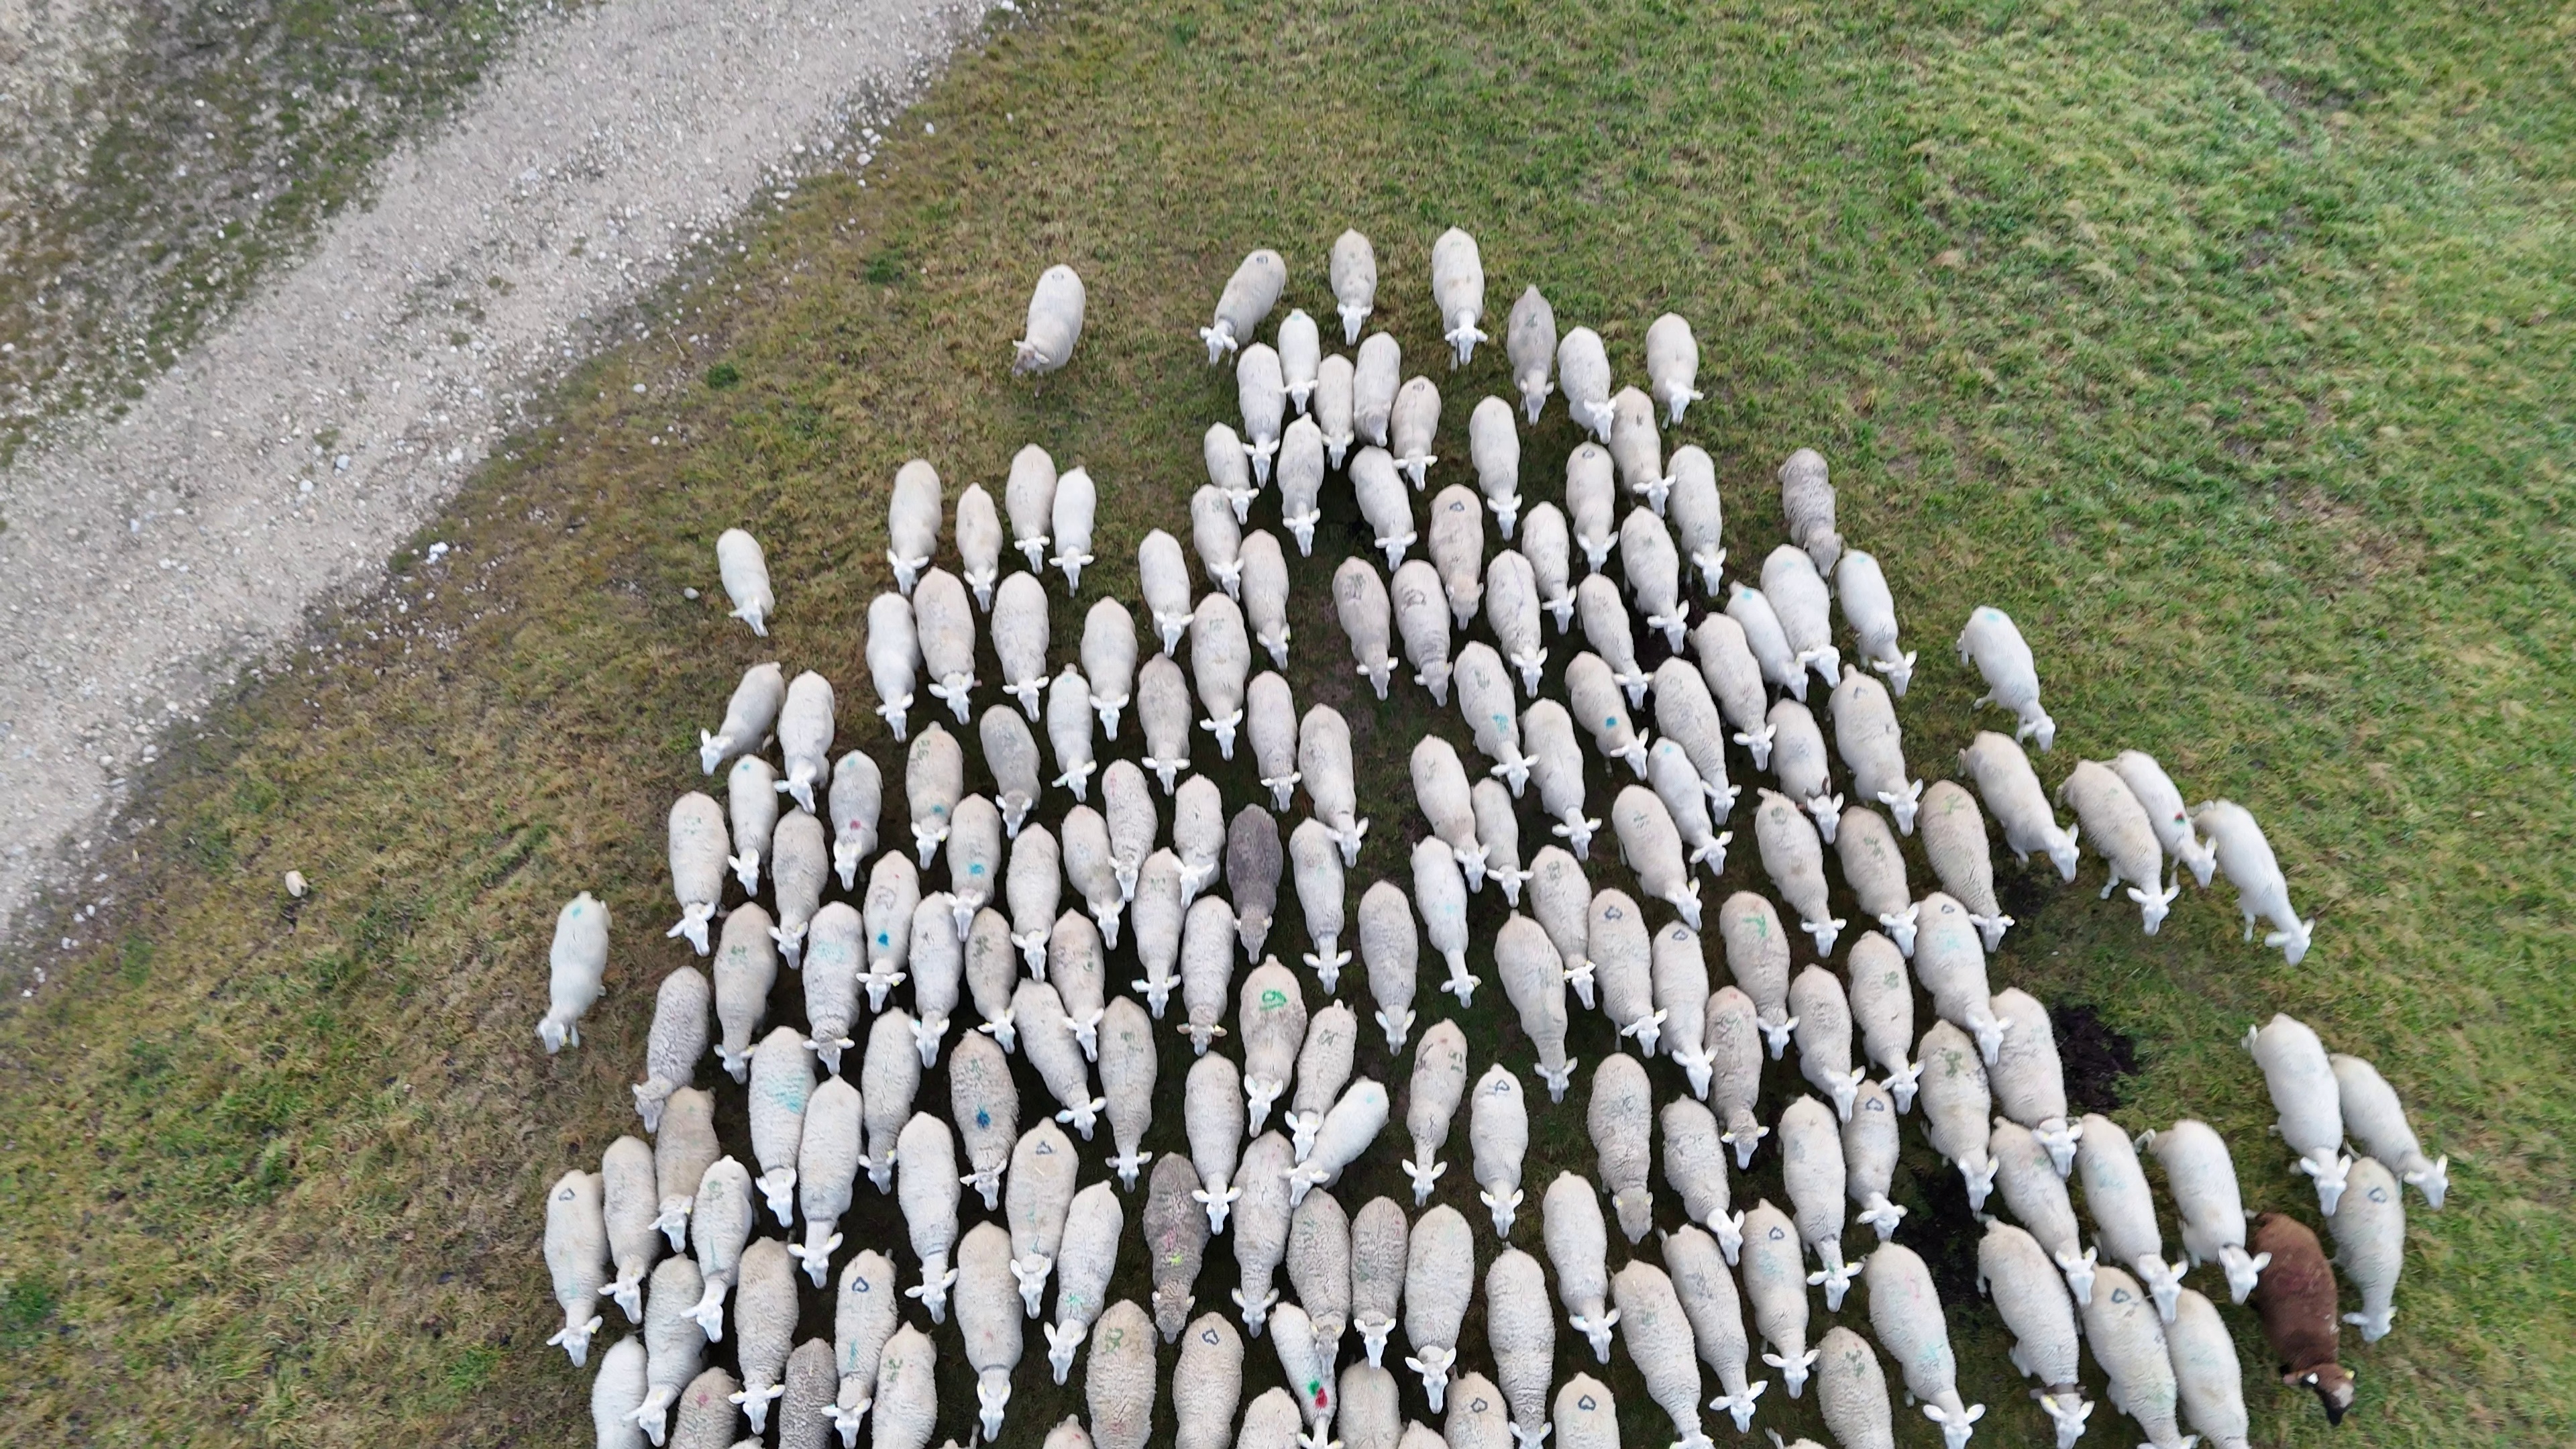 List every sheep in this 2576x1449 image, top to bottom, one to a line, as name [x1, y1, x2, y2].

sheep [1429, 226, 1491, 371]
sheep [1327, 228, 1379, 349]
sheep [1199, 249, 1288, 368]
sheep [1010, 265, 1089, 380]
sheep [1505, 284, 1558, 427]
sheep [1275, 308, 1322, 417]
sheep [1642, 313, 1705, 428]
sheep [1555, 325, 1616, 445]
sheep [1350, 331, 1404, 449]
sheep [1235, 343, 1287, 489]
sheep [1310, 352, 1356, 471]
sheep [1389, 377, 1444, 494]
sheep [1605, 385, 1673, 518]
sheep [1467, 397, 1525, 544]
sheep [1276, 412, 1328, 558]
sheep [1202, 421, 1259, 526]
sheep [1563, 439, 1620, 570]
sheep [1004, 444, 1057, 575]
sheep [1663, 444, 1730, 601]
sheep [1347, 446, 1420, 573]
sheep [1776, 446, 1846, 582]
sheep [885, 459, 946, 598]
sheep [1048, 465, 1099, 597]
sheep [953, 481, 1006, 616]
sheep [1189, 483, 1247, 600]
sheep [1520, 501, 1578, 637]
sheep [1619, 505, 1691, 655]
sheep [713, 528, 774, 640]
sheep [1137, 529, 1194, 658]
sheep [1236, 530, 1294, 673]
sheep [1760, 545, 1845, 693]
sheep [1834, 548, 1918, 699]
sheep [1482, 550, 1550, 698]
sheep [1331, 555, 1402, 701]
sheep [1390, 559, 1456, 708]
sheep [913, 565, 983, 726]
sheep [990, 571, 1053, 725]
sheep [1577, 571, 1651, 711]
sheep [1726, 577, 1809, 703]
sheep [864, 591, 922, 744]
sheep [1188, 591, 1253, 763]
sheep [1078, 595, 1140, 744]
sheep [1954, 607, 2056, 755]
sheep [1690, 609, 1777, 774]
sheep [1453, 641, 1536, 799]
sheep [1565, 649, 1650, 783]
sheep [1136, 651, 1194, 797]
sheep [1648, 653, 1743, 822]
sheep [698, 660, 786, 777]
sheep [1827, 663, 1928, 837]
sheep [1044, 664, 1100, 803]
sheep [774, 670, 837, 813]
sheep [1245, 670, 1304, 814]
sheep [1764, 694, 1844, 846]
sheep [1519, 696, 1602, 861]
sheep [1297, 703, 1371, 869]
sheep [978, 705, 1044, 839]
sheep [903, 722, 965, 870]
sheep [1409, 731, 1488, 894]
sheep [1958, 732, 2082, 885]
sheep [1646, 734, 1731, 878]
sheep [827, 748, 884, 894]
sheep [2109, 747, 2218, 889]
sheep [2057, 752, 2181, 936]
sheep [726, 754, 784, 898]
sheep [1100, 759, 1158, 902]
sheep [1170, 771, 1227, 909]
sheep [1470, 772, 1528, 908]
sheep [1918, 777, 2015, 951]
sheep [1612, 778, 1706, 931]
sheep [1751, 786, 1847, 958]
sheep [665, 791, 733, 957]
sheep [945, 791, 1006, 942]
sheep [2194, 796, 2318, 967]
sheep [1224, 801, 1283, 964]
sheep [767, 803, 832, 970]
sheep [1059, 804, 1128, 952]
sheep [1836, 806, 1922, 958]
sheep [1289, 817, 1355, 997]
sheep [1005, 820, 1063, 984]
sheep [1409, 833, 1482, 1009]
sheep [1525, 843, 1601, 1011]
sheep [1129, 845, 1186, 1023]
sheep [858, 849, 921, 1014]
sheep [1356, 880, 1421, 1057]
sheep [1586, 885, 1670, 1061]
sheep [907, 889, 965, 1071]
sheep [1717, 889, 1801, 1064]
sheep [534, 890, 615, 1055]
sheep [1912, 891, 2004, 1065]
sheep [1177, 896, 1238, 1056]
sheep [708, 903, 781, 1086]
sheep [800, 903, 868, 1079]
sheep [962, 903, 1022, 1056]
sheep [1048, 907, 1109, 1062]
sheep [1493, 907, 1582, 1106]
sheep [1650, 918, 1716, 1101]
sheep [1846, 928, 1926, 1116]
sheep [1237, 955, 1307, 1137]
sheep [1789, 963, 1867, 1123]
sheep [631, 966, 714, 1134]
sheep [1010, 974, 1107, 1142]
sheep [1703, 985, 1772, 1170]
sheep [1987, 988, 2085, 1176]
sheep [1096, 993, 1159, 1194]
sheep [1284, 997, 1360, 1160]
sheep [857, 1004, 923, 1194]
sheep [2240, 1011, 2353, 1217]
sheep [1918, 1018, 2000, 1215]
sheep [1397, 1019, 1471, 1206]
sheep [746, 1027, 818, 1223]
sheep [947, 1026, 1022, 1211]
sheep [1183, 1049, 1248, 1236]
sheep [2328, 1053, 2448, 1212]
sheep [1585, 1054, 1659, 1245]
sheep [1467, 1064, 1531, 1239]
sheep [1284, 1071, 1391, 1206]
sheep [789, 1073, 866, 1286]
sheep [1842, 1074, 1907, 1242]
sheep [652, 1082, 722, 1256]
sheep [1777, 1093, 1864, 1315]
sheep [1659, 1096, 1745, 1266]
sheep [894, 1111, 964, 1320]
sheep [2072, 1112, 2187, 1321]
sheep [1004, 1116, 1081, 1321]
sheep [2139, 1116, 2271, 1306]
sheep [1988, 1117, 2102, 1311]
sheep [1227, 1128, 1296, 1339]
sheep [600, 1135, 663, 1324]
sheep [687, 1151, 755, 1347]
sheep [1142, 1152, 1212, 1342]
sheep [688, 1152, 756, 1285]
sheep [2326, 1160, 2411, 1347]
sheep [1539, 1169, 1622, 1364]
sheep [541, 1170, 613, 1368]
sheep [1041, 1180, 1124, 1386]
sheep [1284, 1188, 1354, 1401]
sheep [1347, 1196, 1411, 1371]
sheep [1737, 1198, 1820, 1400]
sheep [1401, 1202, 1478, 1415]
sheep [2253, 1213, 2354, 1426]
sheep [1974, 1216, 2093, 1448]
sheep [953, 1217, 1027, 1443]
sheep [1659, 1222, 1765, 1433]
sheep [731, 1237, 802, 1434]
sheep [1862, 1241, 1986, 1447]
sheep [824, 1245, 901, 1447]
sheep [1482, 1247, 1560, 1448]
sheep [632, 1255, 710, 1444]
sheep [1609, 1261, 1715, 1449]
sheep [2081, 1265, 2188, 1446]
sheep [2165, 1287, 2253, 1446]
sheep [1083, 1298, 1161, 1446]
sheep [1266, 1303, 1342, 1449]
sheep [1166, 1313, 1249, 1447]
sheep [869, 1322, 943, 1448]
sheep [1811, 1326, 1899, 1449]
sheep [589, 1332, 650, 1448]
sheep [777, 1338, 837, 1449]
sheep [1334, 1356, 1404, 1448]
sheep [1552, 1366, 1625, 1449]
sheep [667, 1366, 741, 1449]
sheep [1445, 1369, 1514, 1449]
sheep [1228, 1387, 1307, 1448]